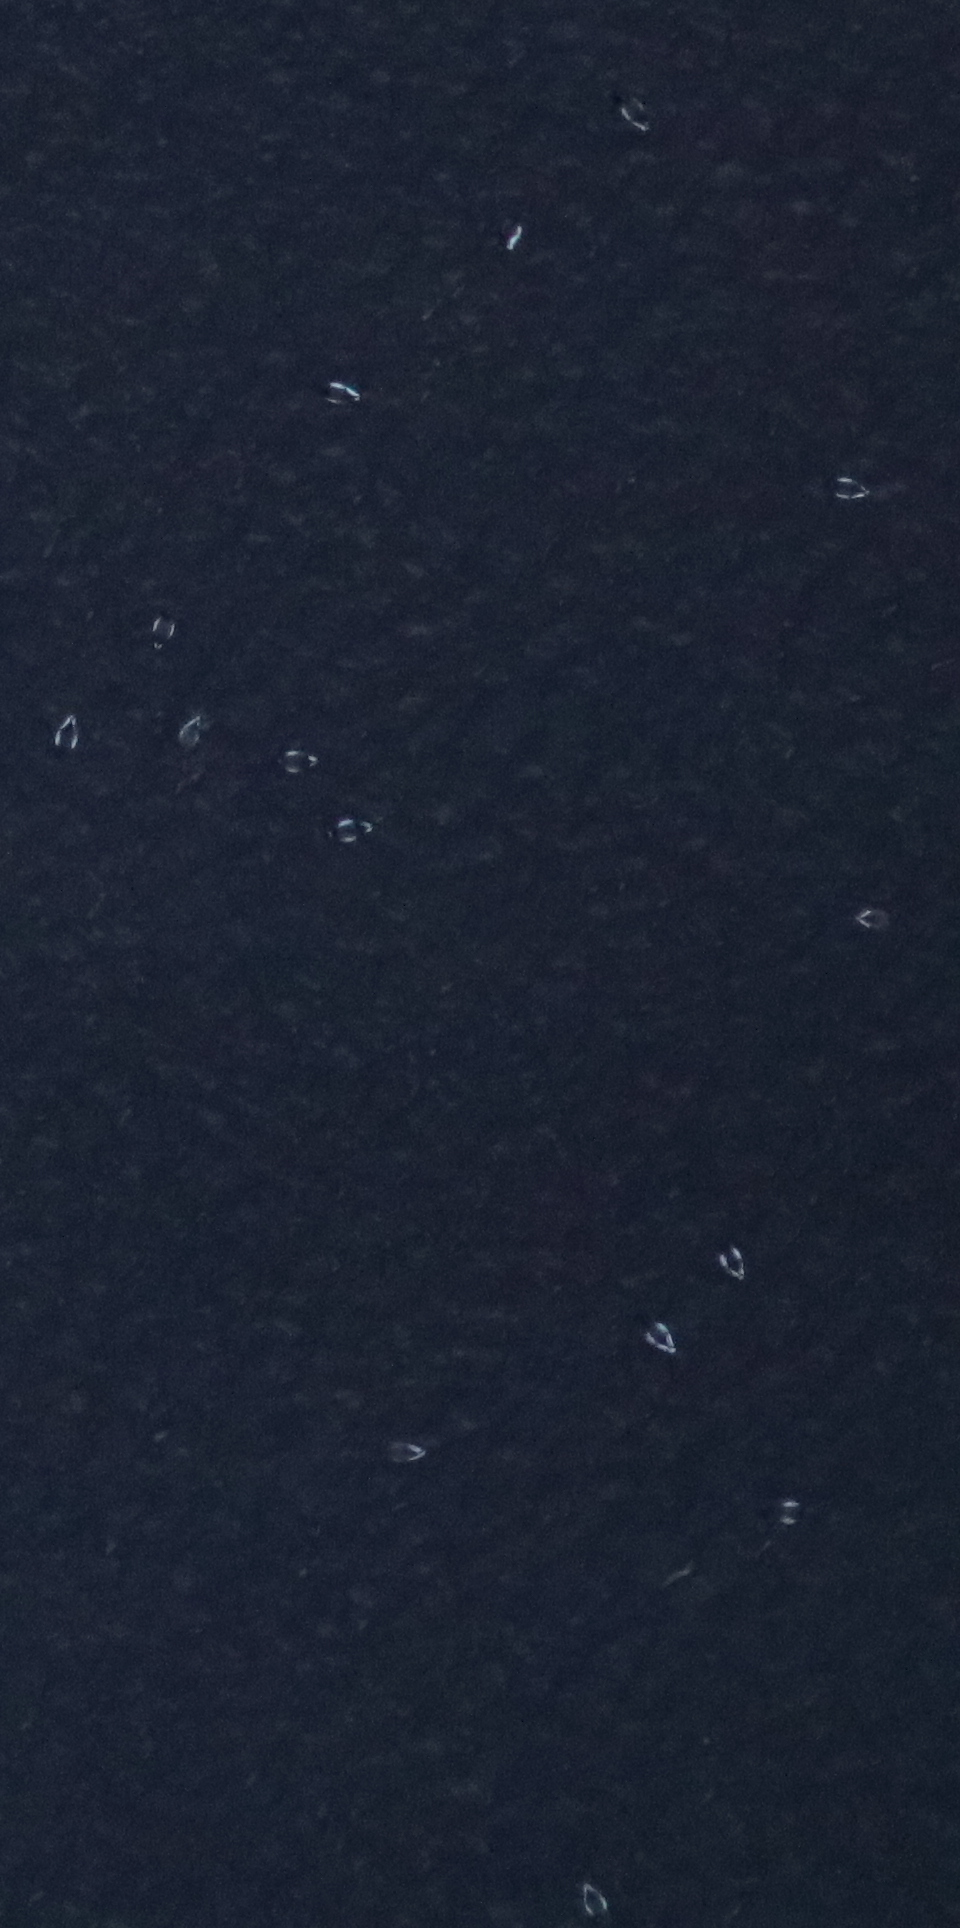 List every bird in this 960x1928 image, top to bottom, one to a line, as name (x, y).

brant (633, 110)
brant (339, 395)
brant (848, 488)
brant (162, 630)
brant (191, 736)
brant (65, 737)
brant (297, 761)
brant (348, 832)
brant (874, 918)
brant (732, 1262)
brant (659, 1334)
brant (403, 1450)
brant (788, 1511)
brant (594, 1904)